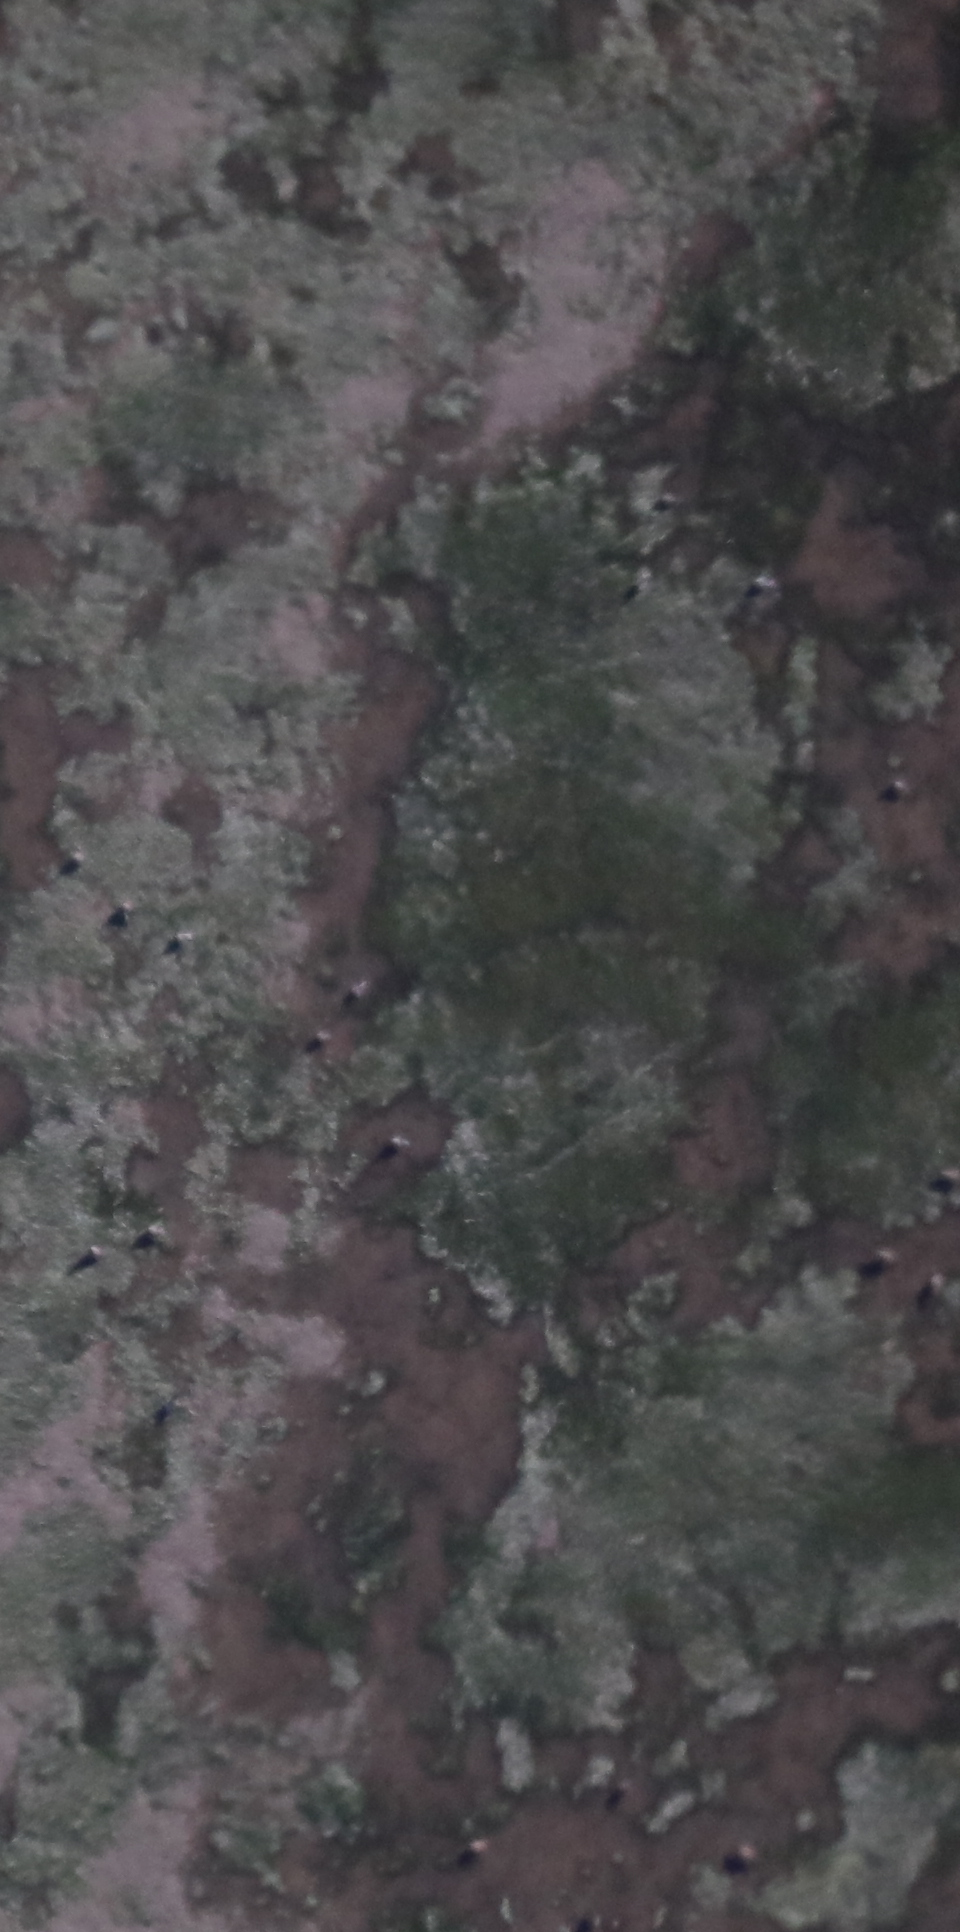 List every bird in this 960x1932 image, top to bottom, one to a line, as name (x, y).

Canada goose (669, 498)
Canada goose (643, 580)
Canada goose (763, 584)
Canada goose (903, 788)
Canada goose (77, 861)
Canada goose (125, 911)
Canada goose (182, 939)
Canada goose (358, 989)
Canada goose (321, 1039)
Canada goose (398, 1143)
Canada goose (950, 1176)
Canada goose (152, 1232)
Canada goose (93, 1252)
Canada goose (885, 1254)
Canada goose (939, 1286)
Canada goose (176, 1407)
Canada goose (621, 1789)
Canada goose (476, 1847)
Canada goose (743, 1854)
Canada goose (584, 1923)